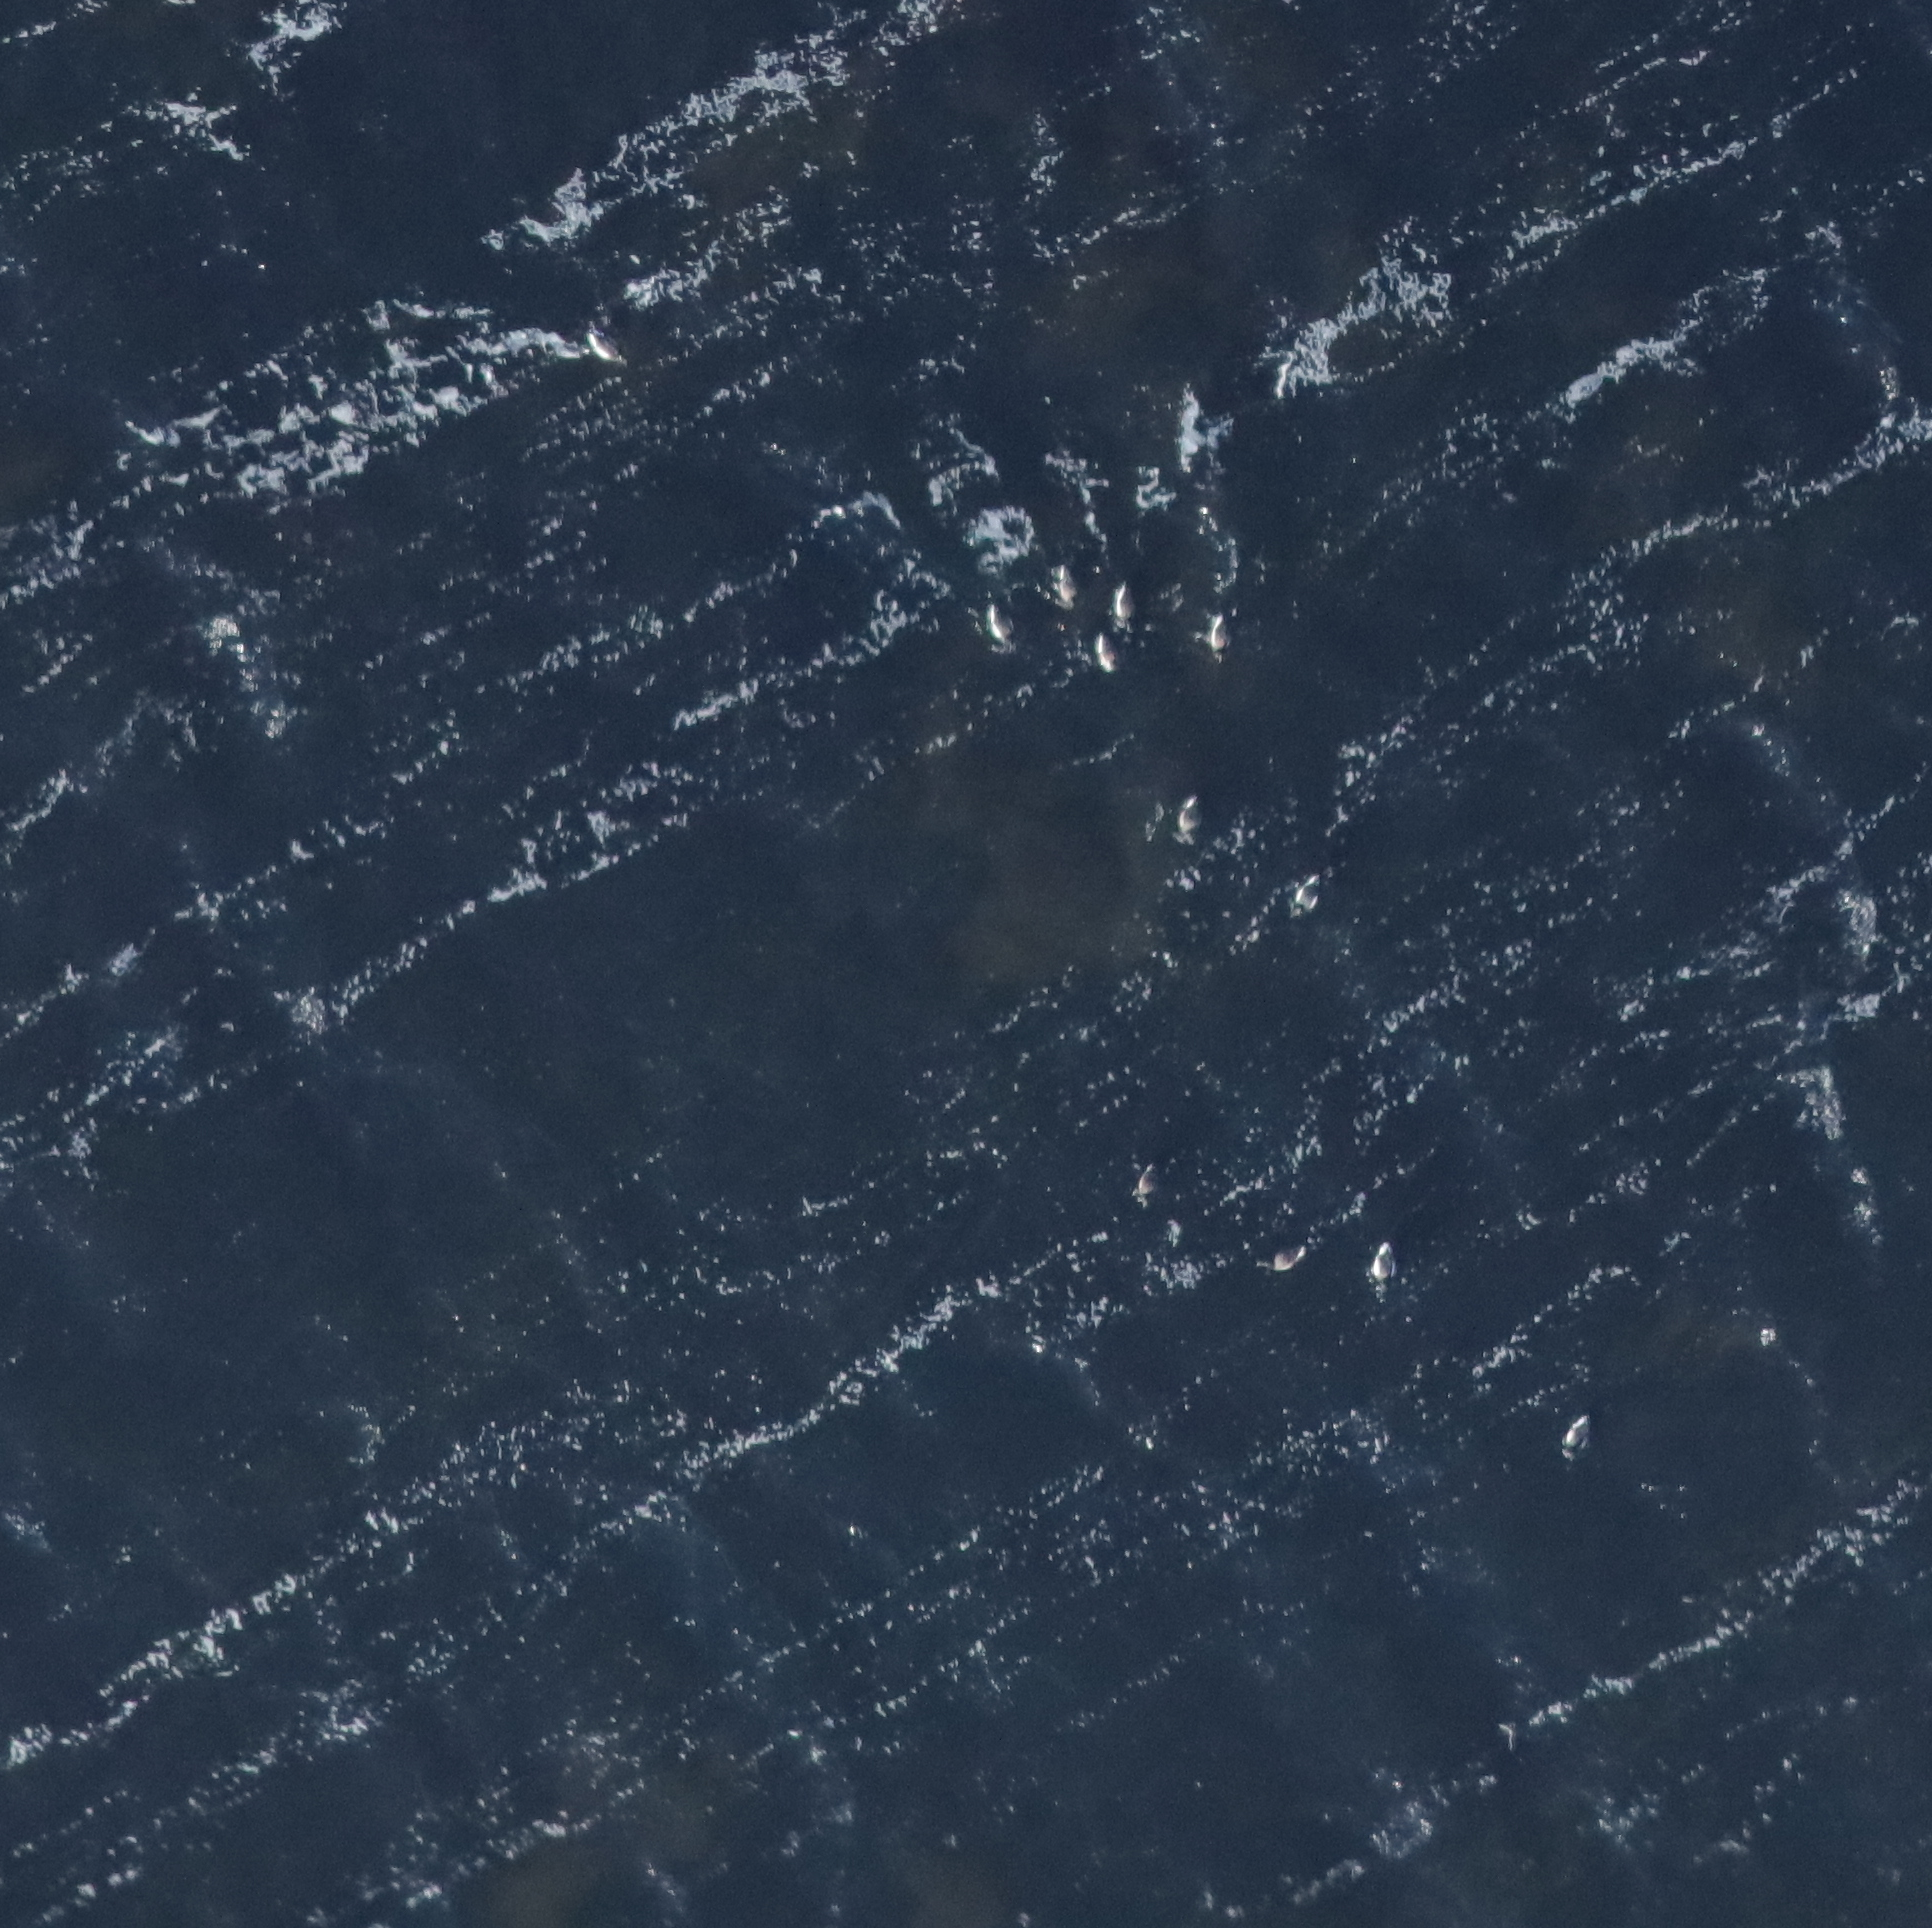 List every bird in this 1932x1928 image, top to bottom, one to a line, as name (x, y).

brant (605, 347)
brant (1067, 582)
brant (1122, 604)
brant (1005, 627)
brant (1220, 638)
brant (1106, 657)
brant (1193, 823)
brant (1304, 896)
brant (1145, 1186)
brant (1286, 1254)
brant (1384, 1265)
brant (1581, 1437)